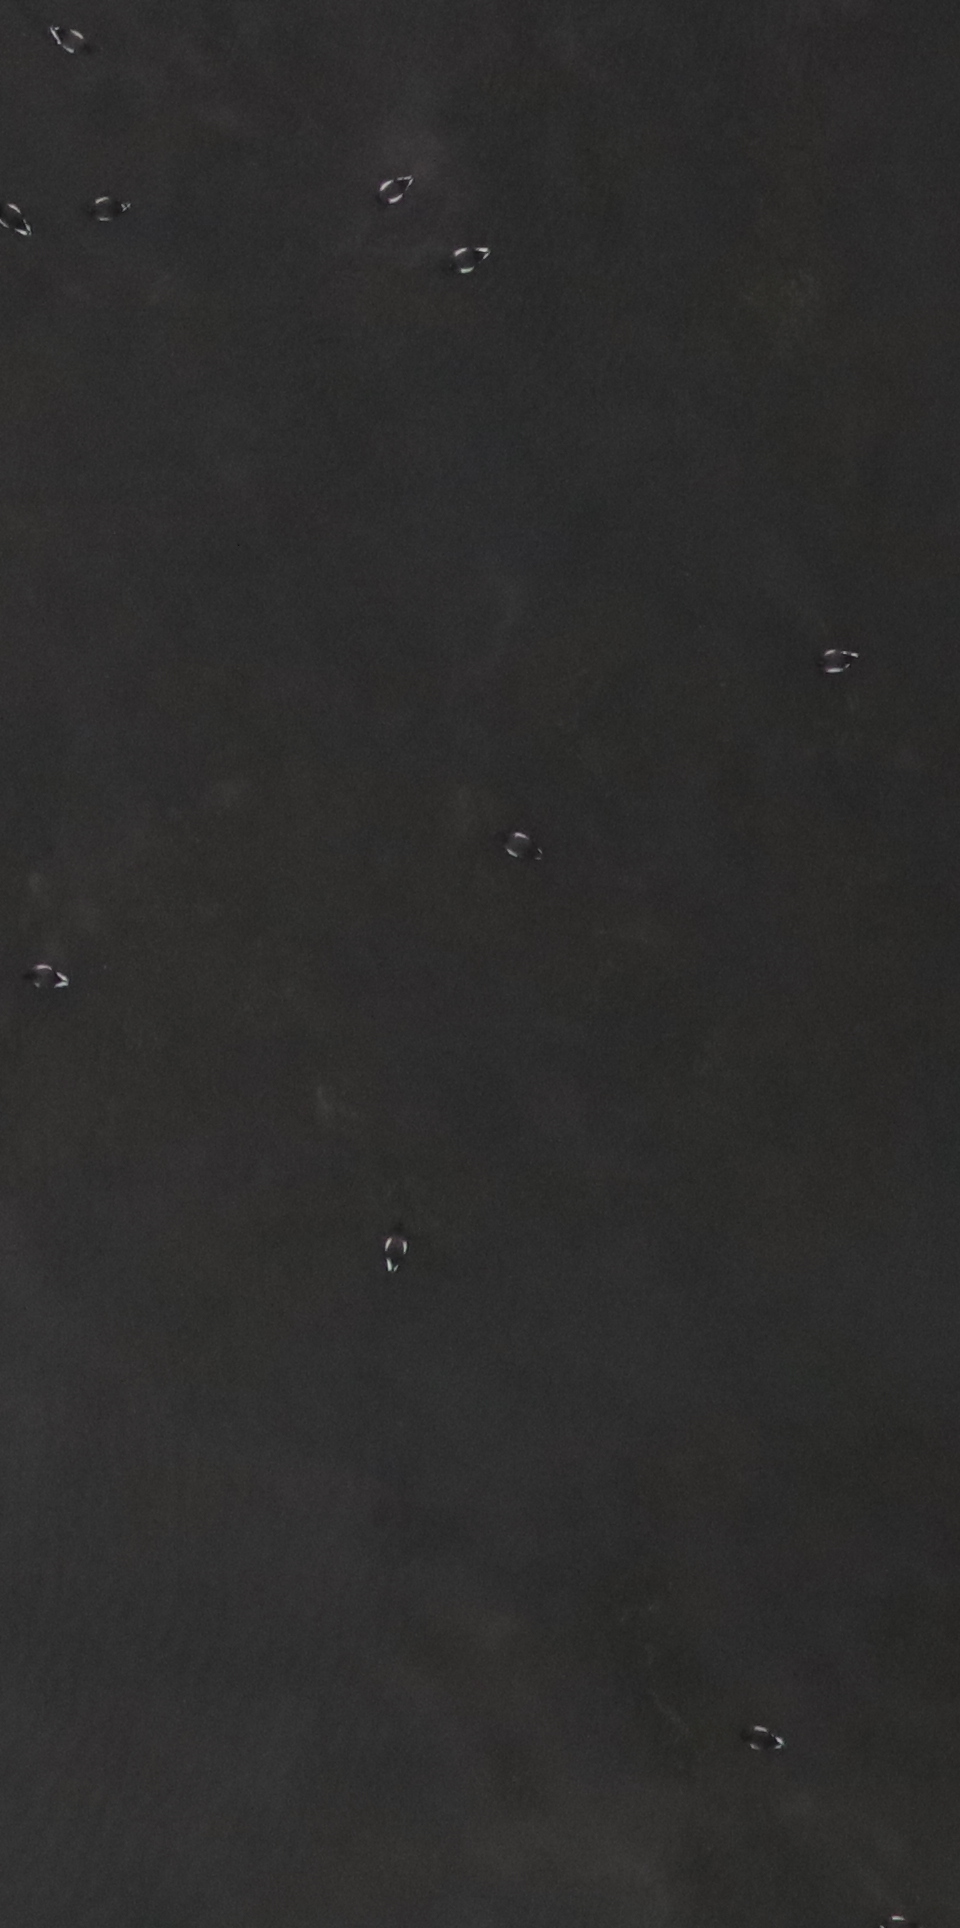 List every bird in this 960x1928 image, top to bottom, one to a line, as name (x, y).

brant (70, 39)
brant (394, 189)
brant (105, 209)
brant (12, 218)
brant (467, 261)
brant (835, 661)
brant (518, 846)
brant (44, 975)
brant (394, 1249)
brant (765, 1739)